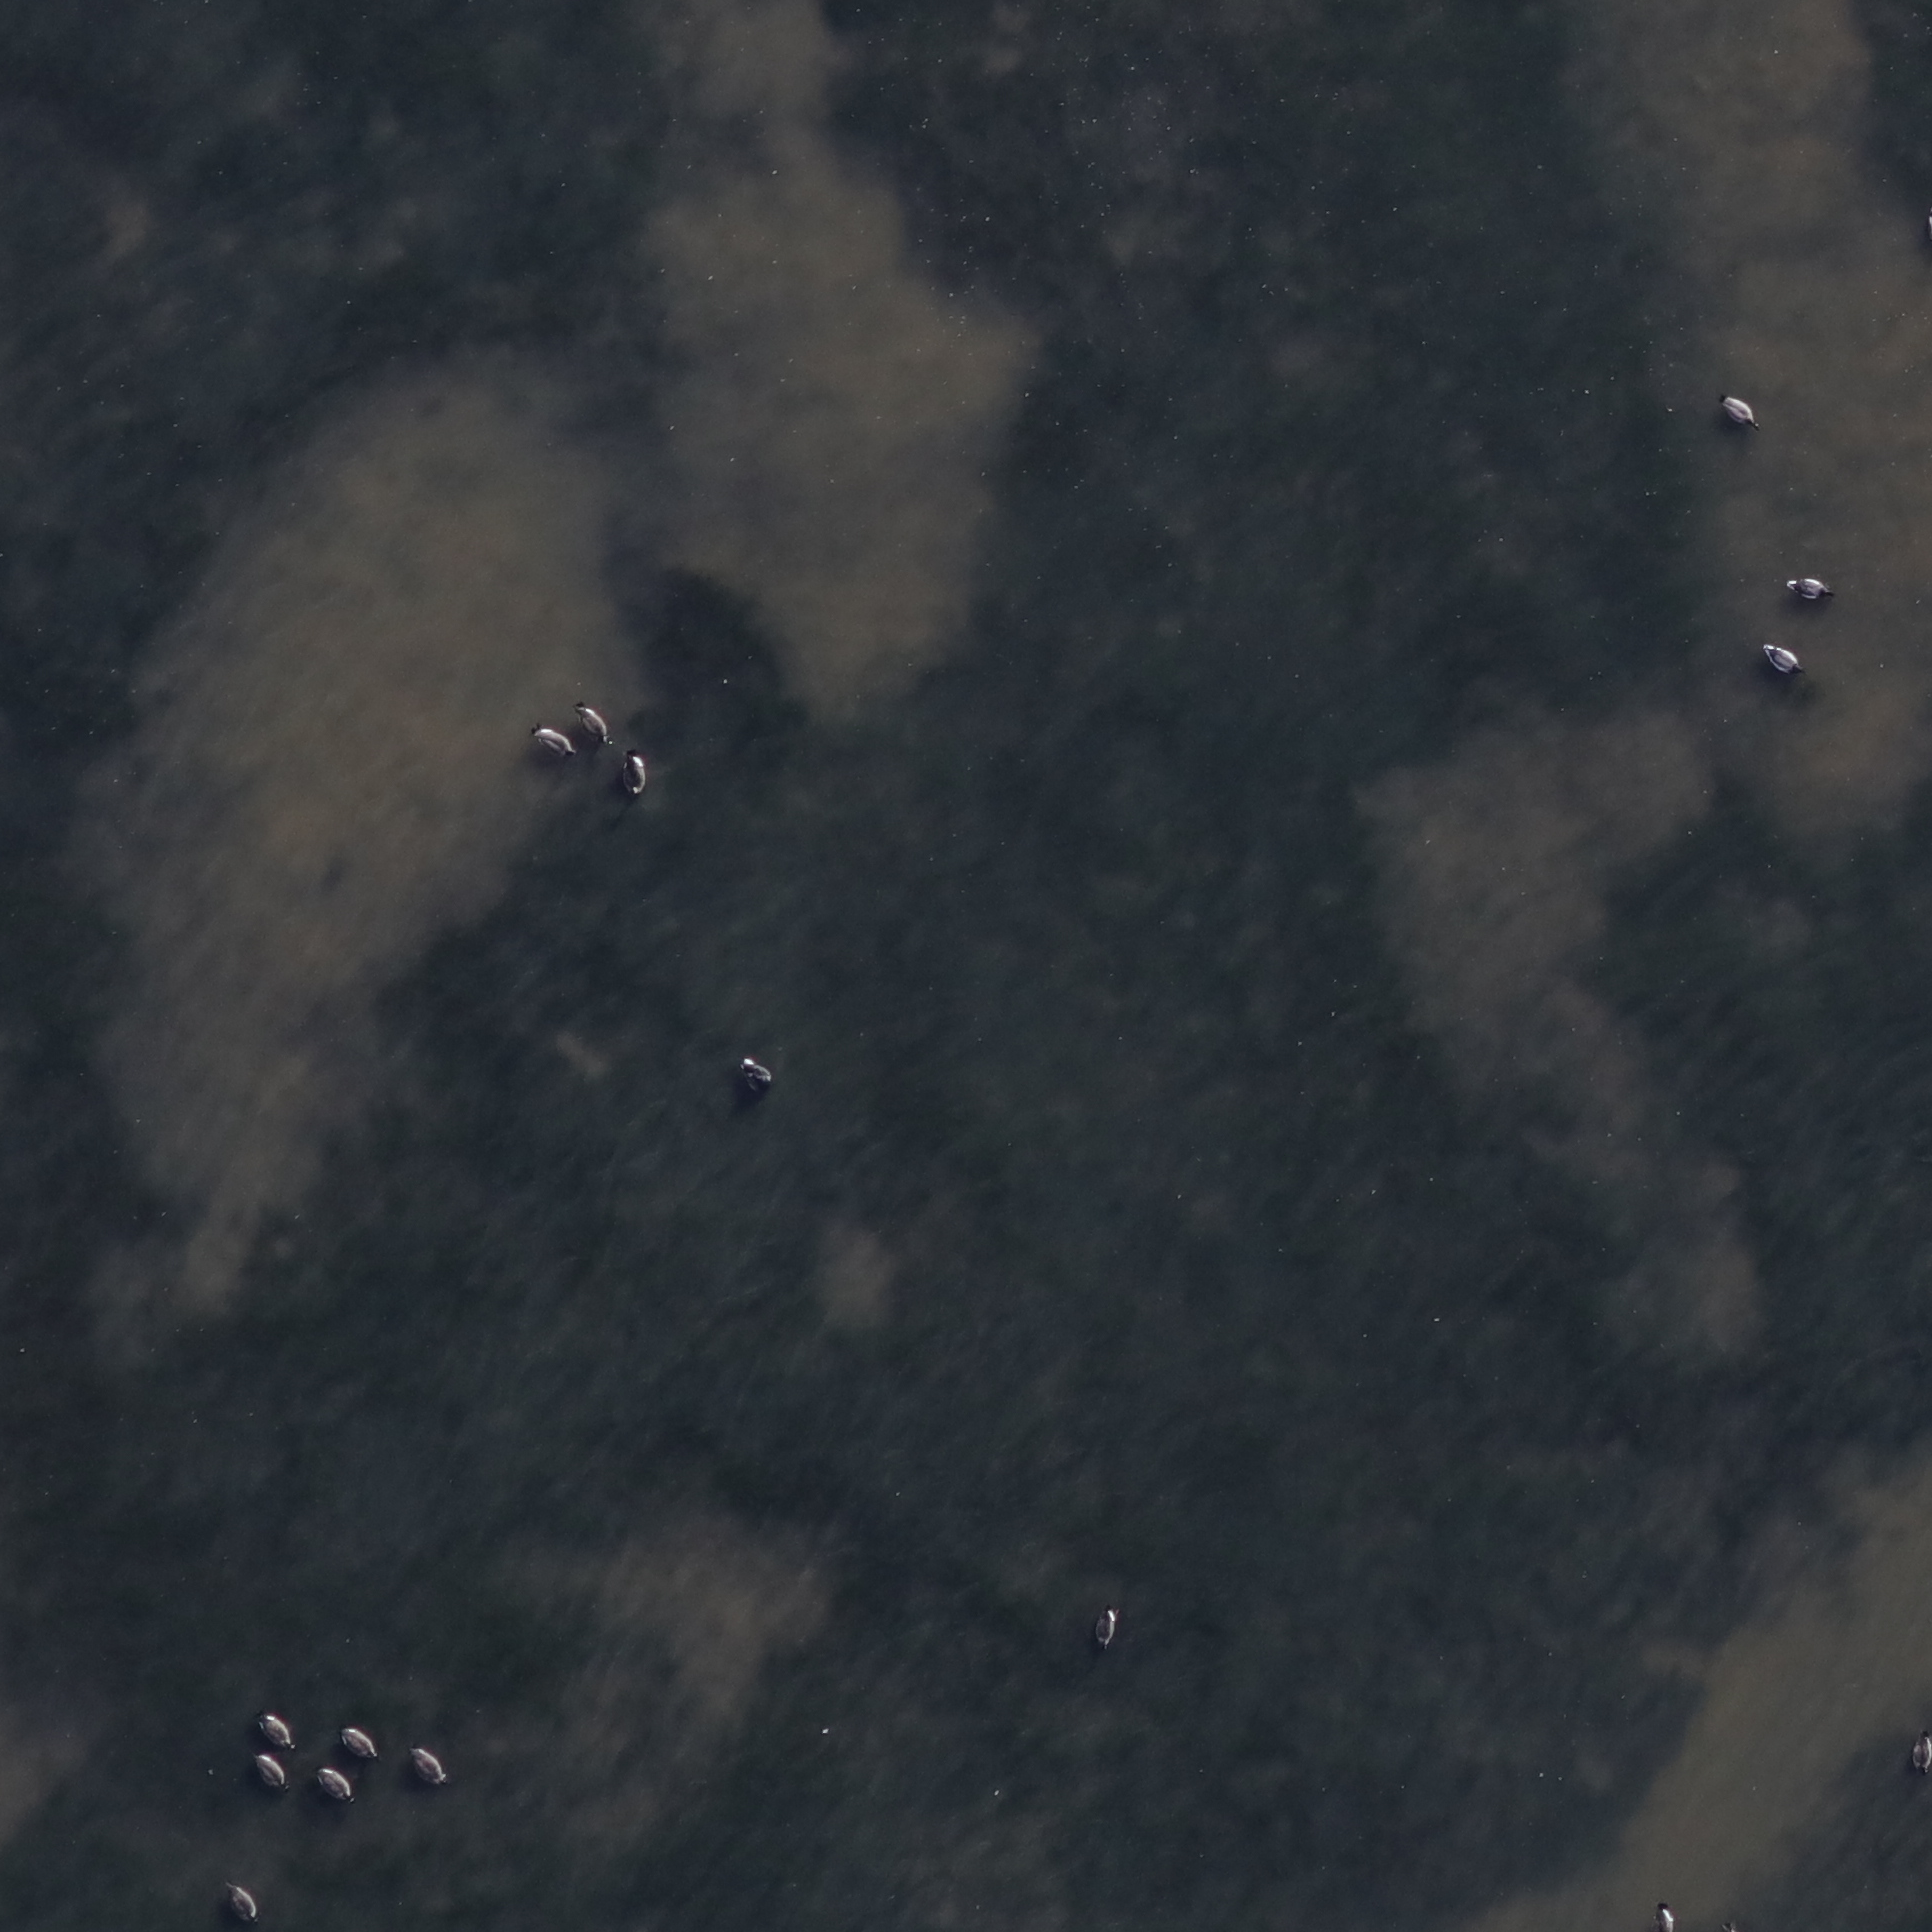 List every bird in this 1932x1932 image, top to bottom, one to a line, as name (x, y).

Canada goose (1740, 413)
brant (1809, 591)
brant (1782, 662)
Canada goose (592, 726)
Canada goose (556, 742)
Canada goose (633, 776)
brant (756, 1076)
Canada goose (1105, 1626)
Canada goose (278, 1732)
Canada goose (359, 1740)
brant (1921, 1752)
Canada goose (427, 1764)
Canada goose (271, 1770)
Canada goose (335, 1783)
Canada goose (242, 1902)
Canada goose (1664, 1930)